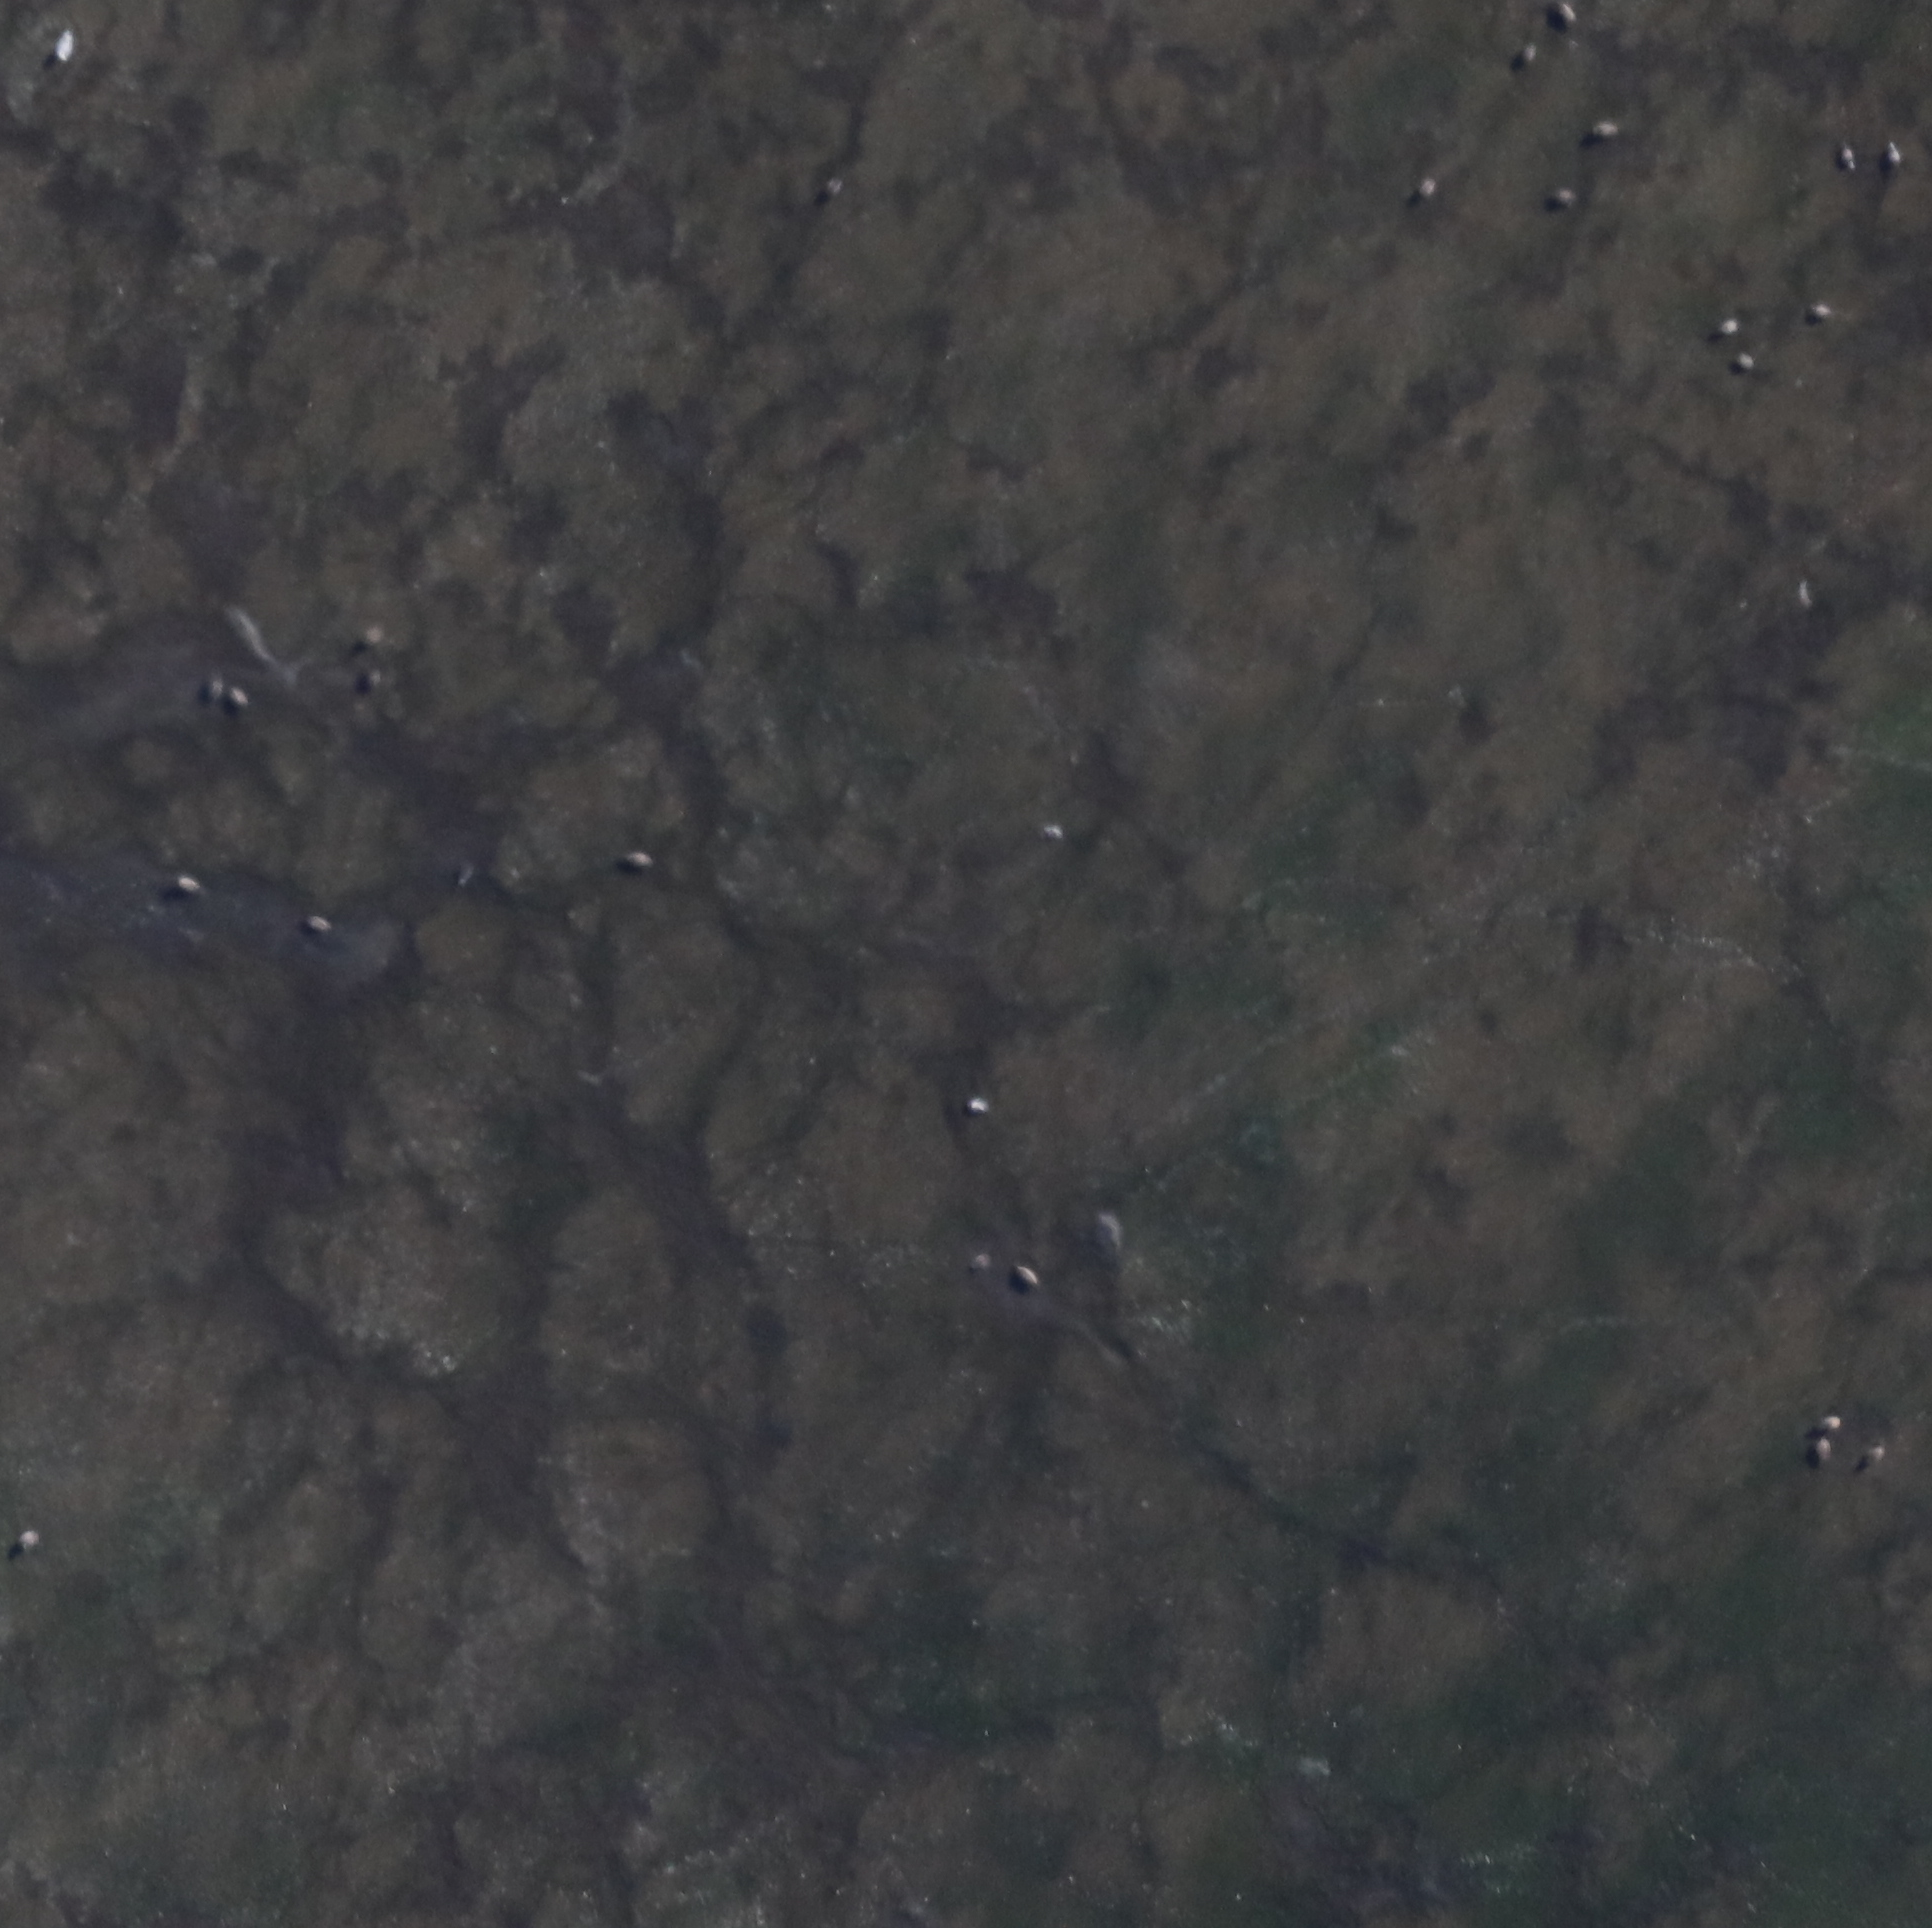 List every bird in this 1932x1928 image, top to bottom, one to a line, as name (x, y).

Canada goose (1568, 12)
gull (66, 46)
Canada goose (1525, 52)
Canada goose (1606, 130)
brant (1893, 154)
brant (1847, 158)
Canada goose (833, 187)
Canada goose (1427, 189)
Canada goose (1563, 196)
Canada goose (1822, 310)
Canada goose (1729, 328)
Canada goose (1744, 363)
Canada goose (372, 636)
Canada goose (372, 682)
Canada goose (216, 686)
Canada goose (239, 695)
Canada goose (1053, 833)
Canada goose (640, 859)
Canada goose (187, 884)
Canada goose (320, 922)
other bird (978, 1105)
Canada goose (981, 1261)
Canada goose (1026, 1274)
Canada goose (1830, 1423)
Canada goose (1823, 1445)
Canada goose (1873, 1453)
Canada goose (26, 1538)